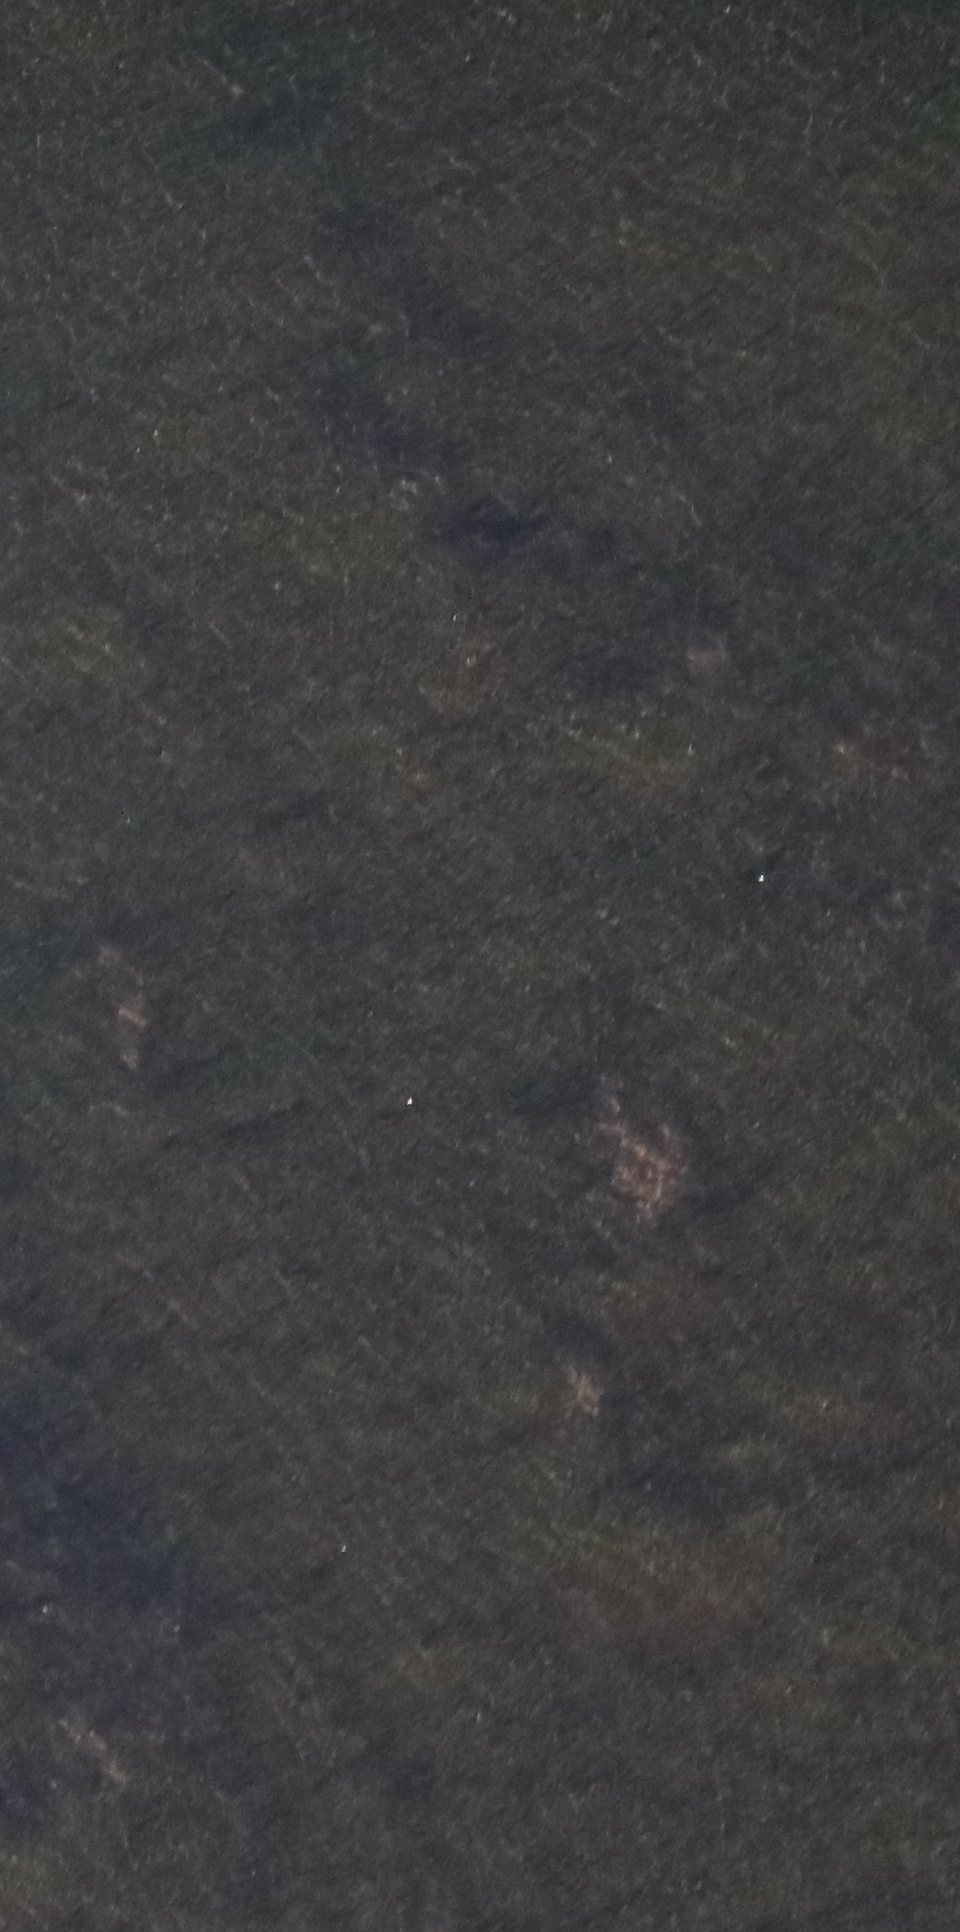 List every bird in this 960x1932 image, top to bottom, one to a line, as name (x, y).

None